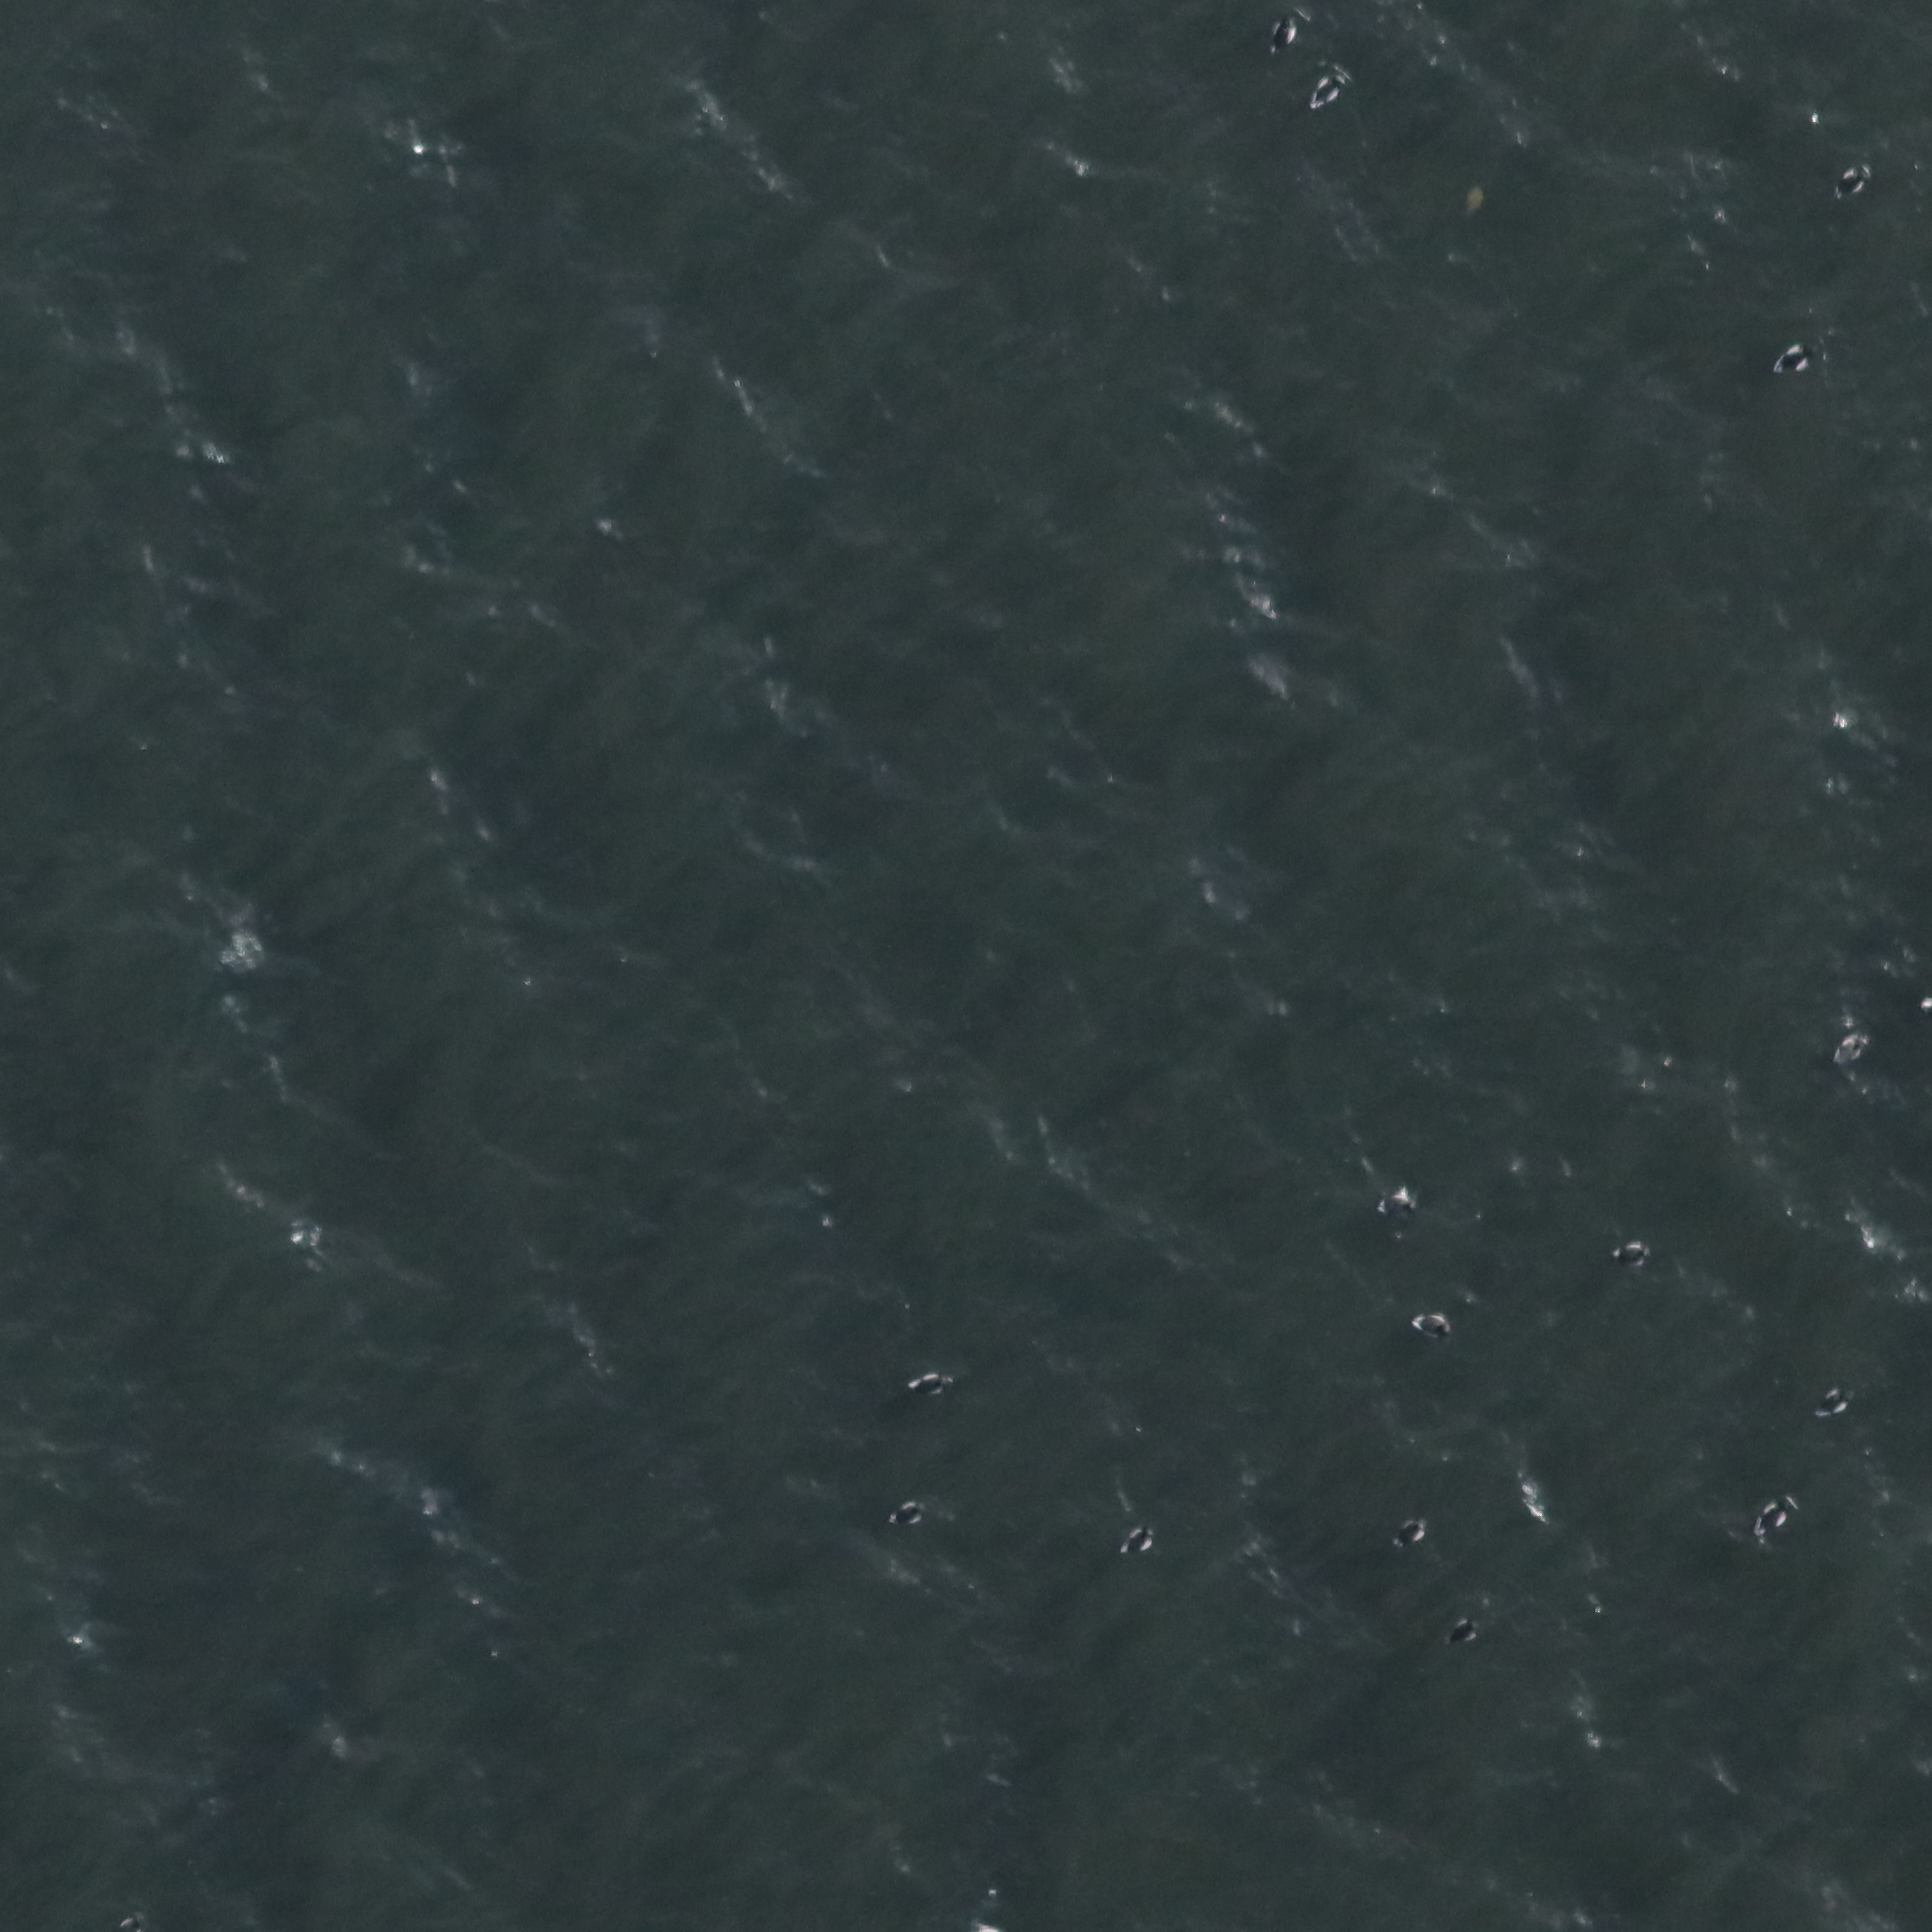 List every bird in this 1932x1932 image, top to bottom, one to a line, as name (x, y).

brant (1284, 31)
brant (1325, 88)
brant (1850, 180)
brant (1794, 361)
brant (1851, 1050)
brant (1397, 1206)
brant (1632, 1255)
brant (1434, 1325)
brant (935, 1384)
brant (1831, 1402)
brant (905, 1514)
brant (1773, 1516)
brant (1408, 1532)
brant (1135, 1541)
brant (1463, 1631)